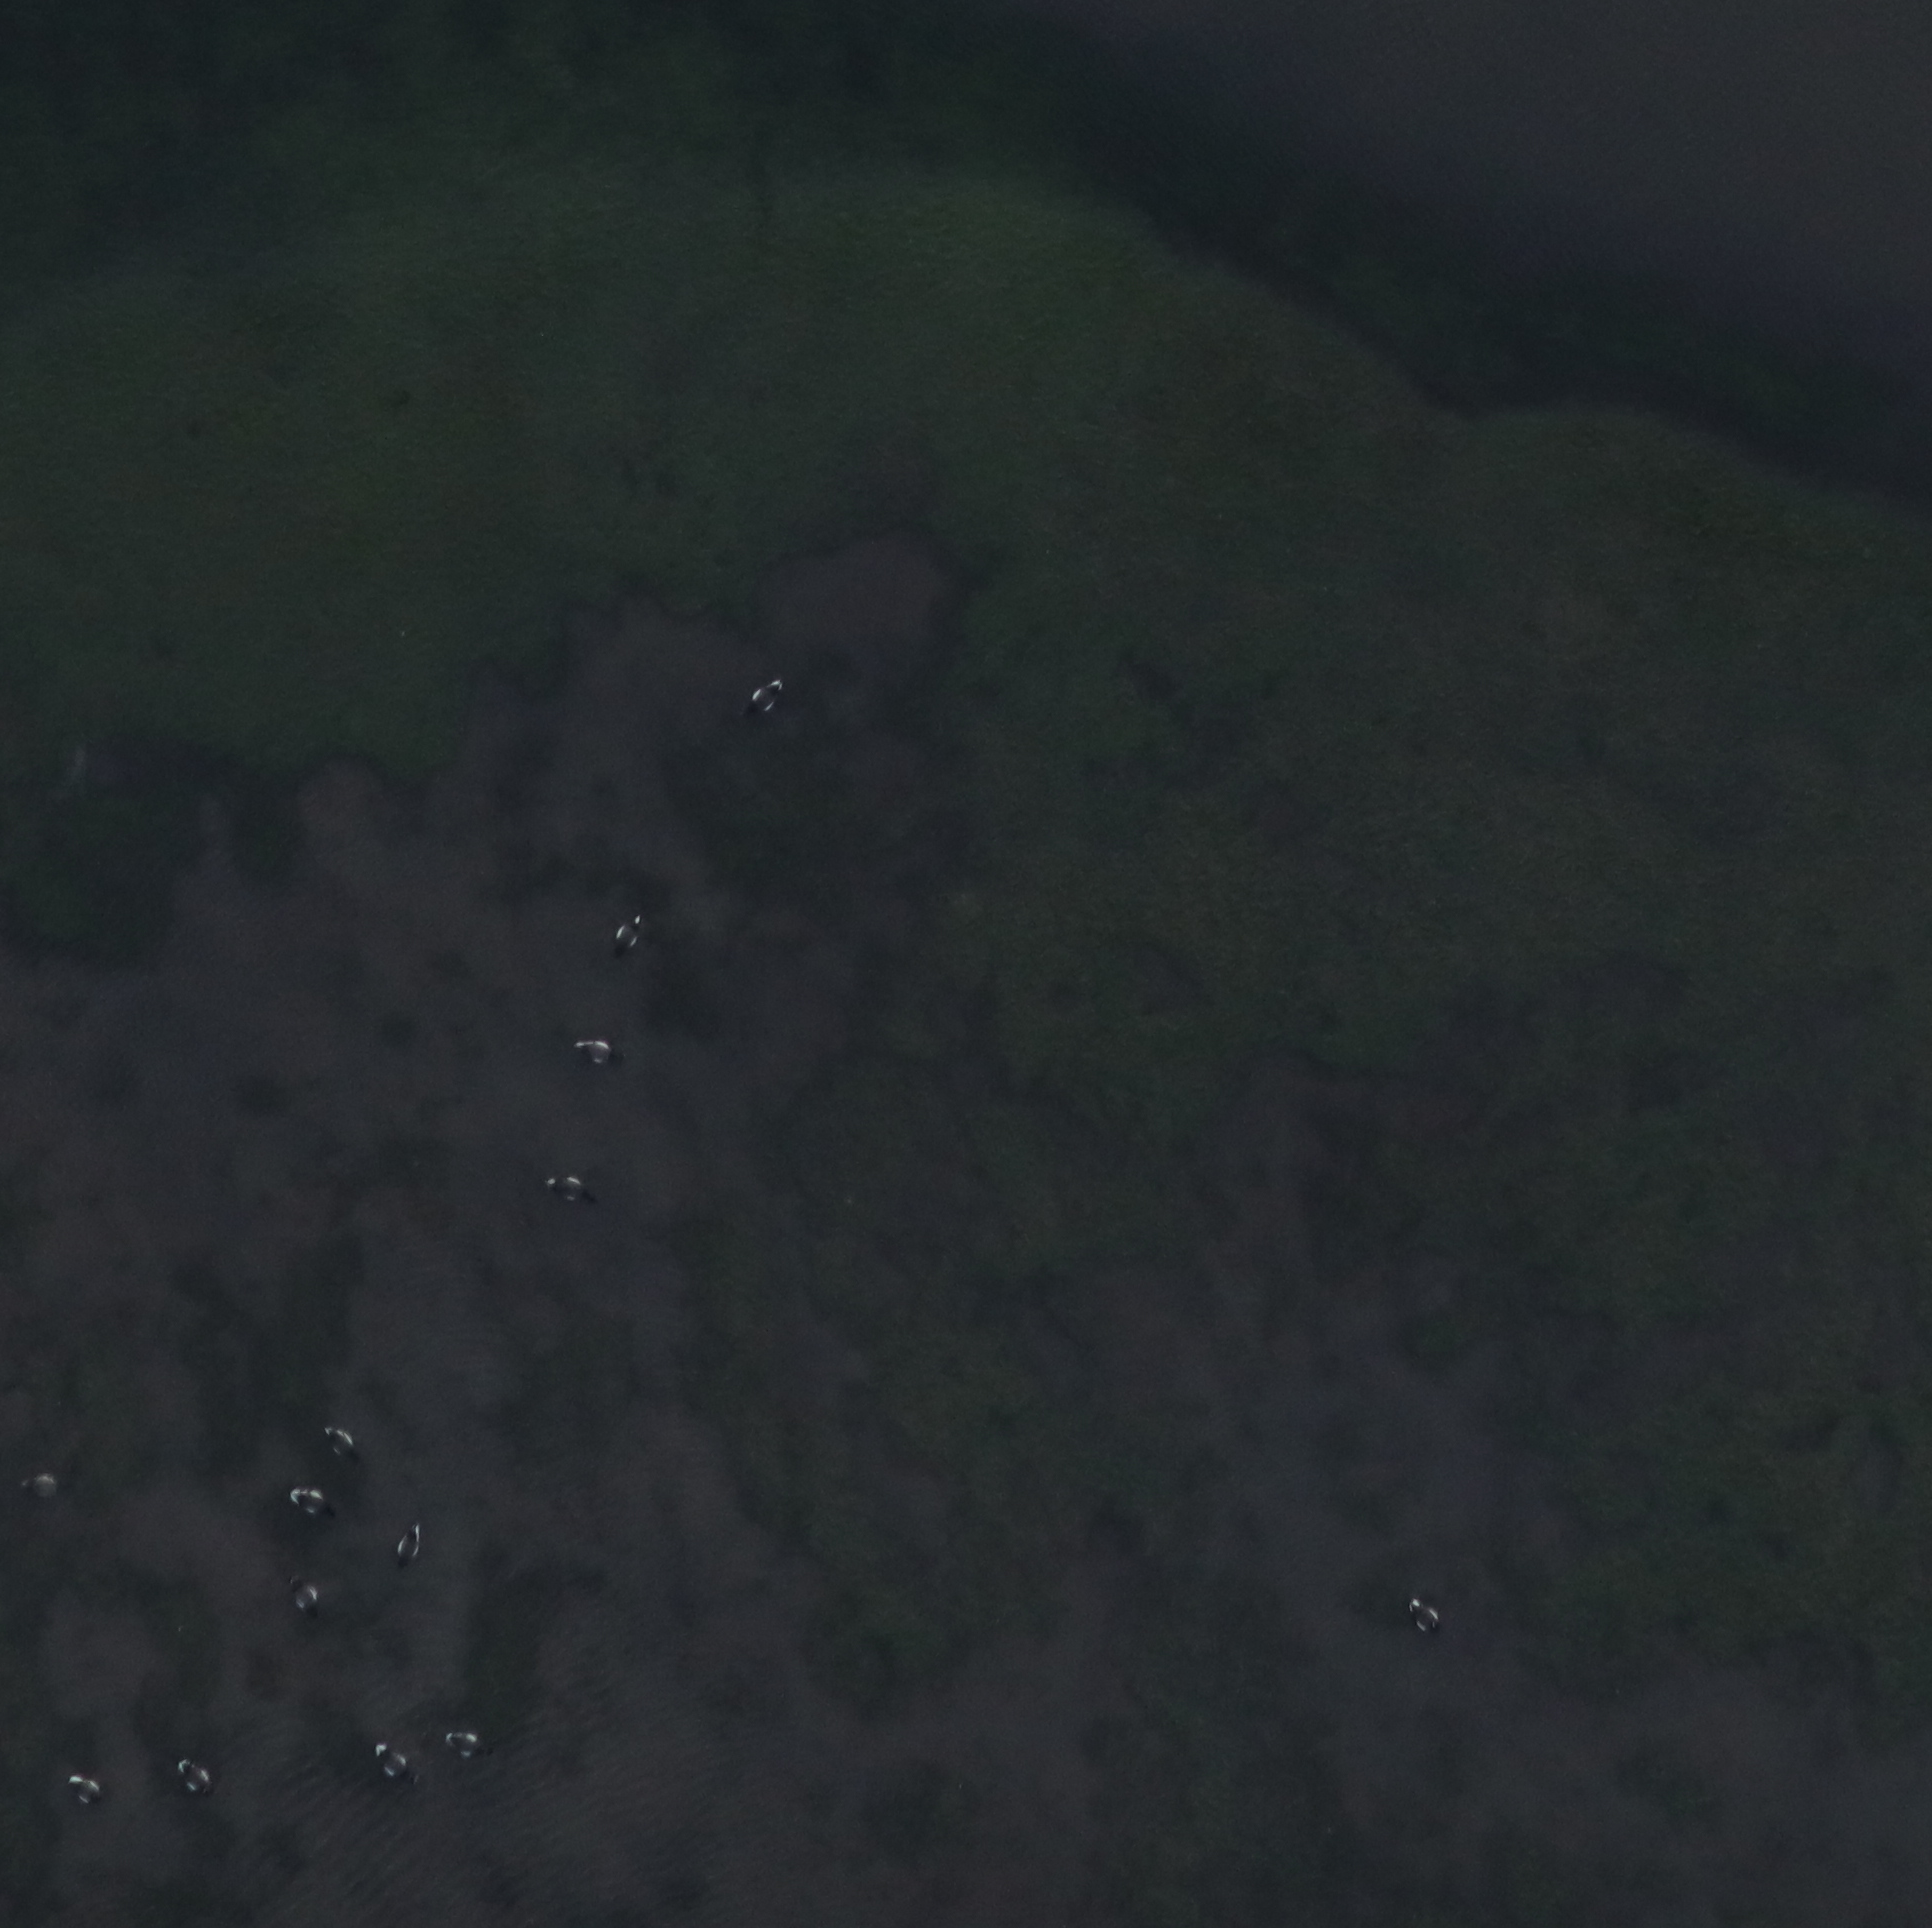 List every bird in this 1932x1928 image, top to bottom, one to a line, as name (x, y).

brant (768, 699)
brant (629, 934)
brant (597, 1049)
brant (572, 1188)
brant (345, 1439)
brant (38, 1484)
brant (312, 1501)
brant (410, 1545)
brant (307, 1594)
brant (1424, 1617)
brant (463, 1743)
brant (395, 1762)
brant (195, 1776)
brant (86, 1789)